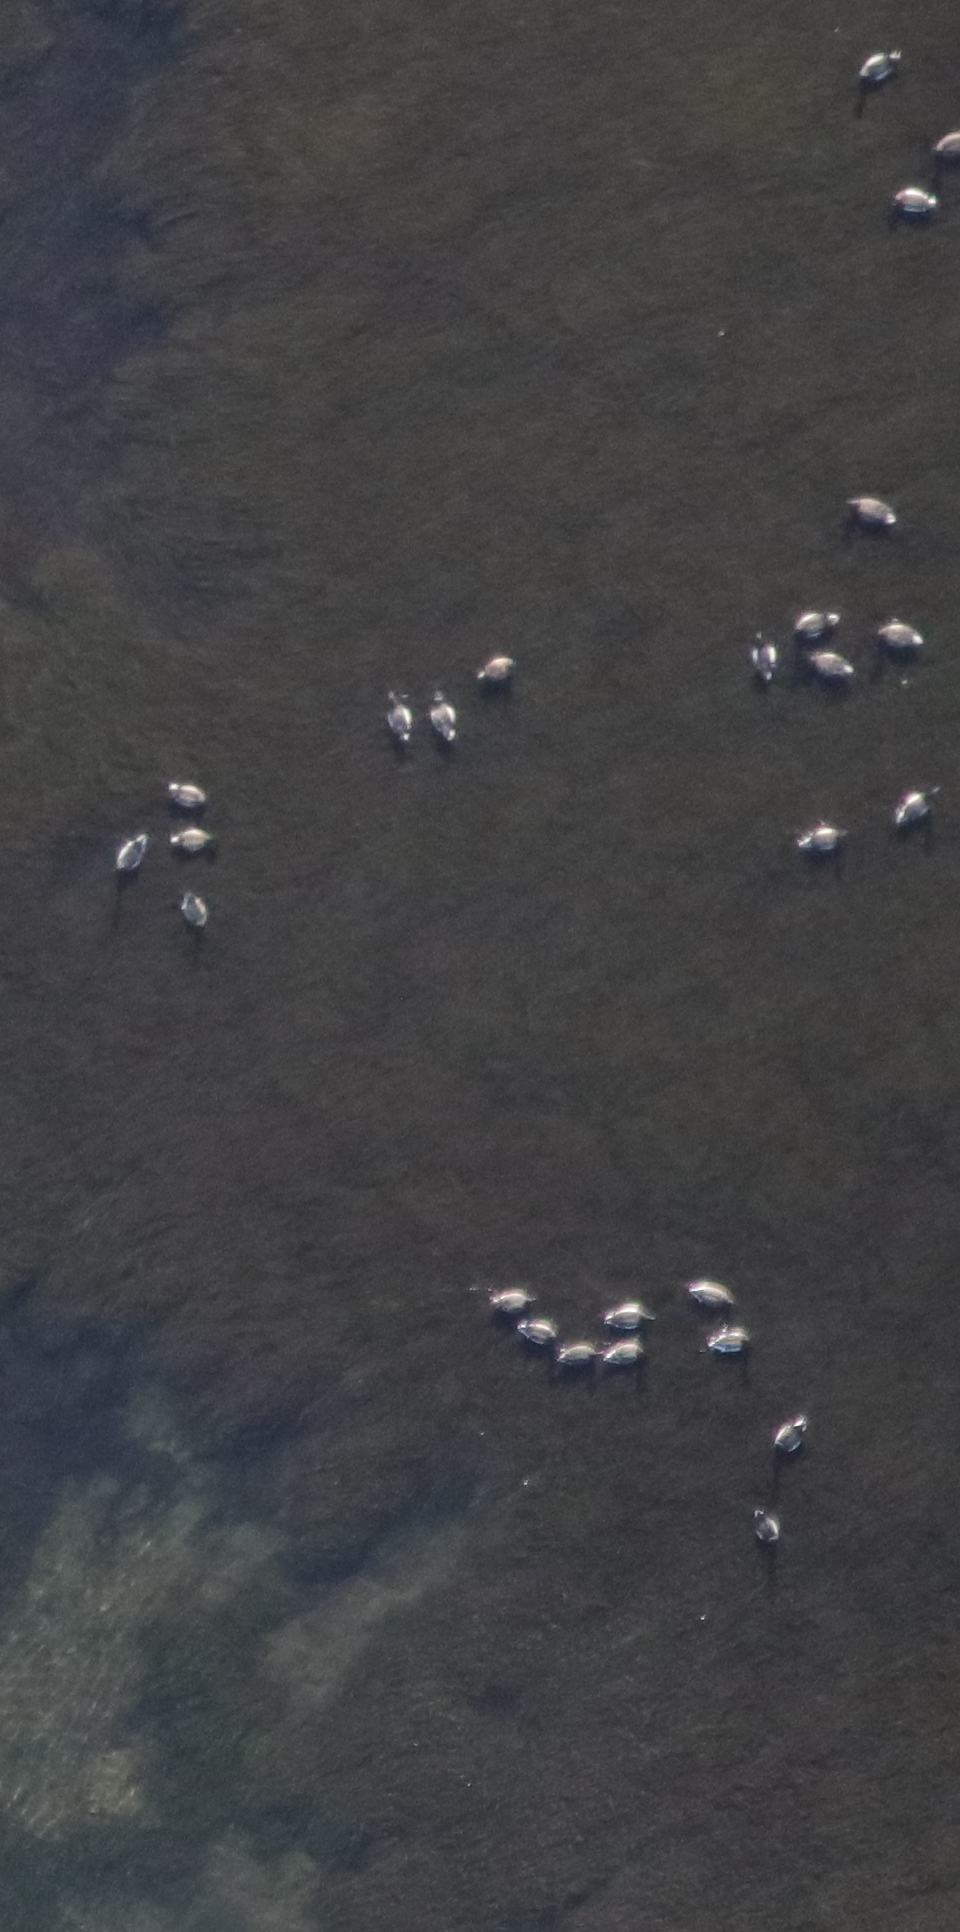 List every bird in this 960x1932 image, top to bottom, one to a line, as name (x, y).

brant (879, 68)
brant (949, 144)
brant (914, 202)
brant (869, 511)
brant (818, 629)
brant (897, 636)
brant (764, 659)
brant (827, 663)
brant (498, 671)
brant (443, 718)
brant (398, 719)
brant (188, 795)
brant (915, 810)
brant (823, 840)
brant (192, 841)
brant (130, 853)
brant (193, 911)
brant (709, 1295)
brant (517, 1299)
brant (628, 1320)
brant (539, 1332)
brant (731, 1338)
brant (625, 1352)
brant (571, 1354)
brant (791, 1438)
brant (766, 1526)